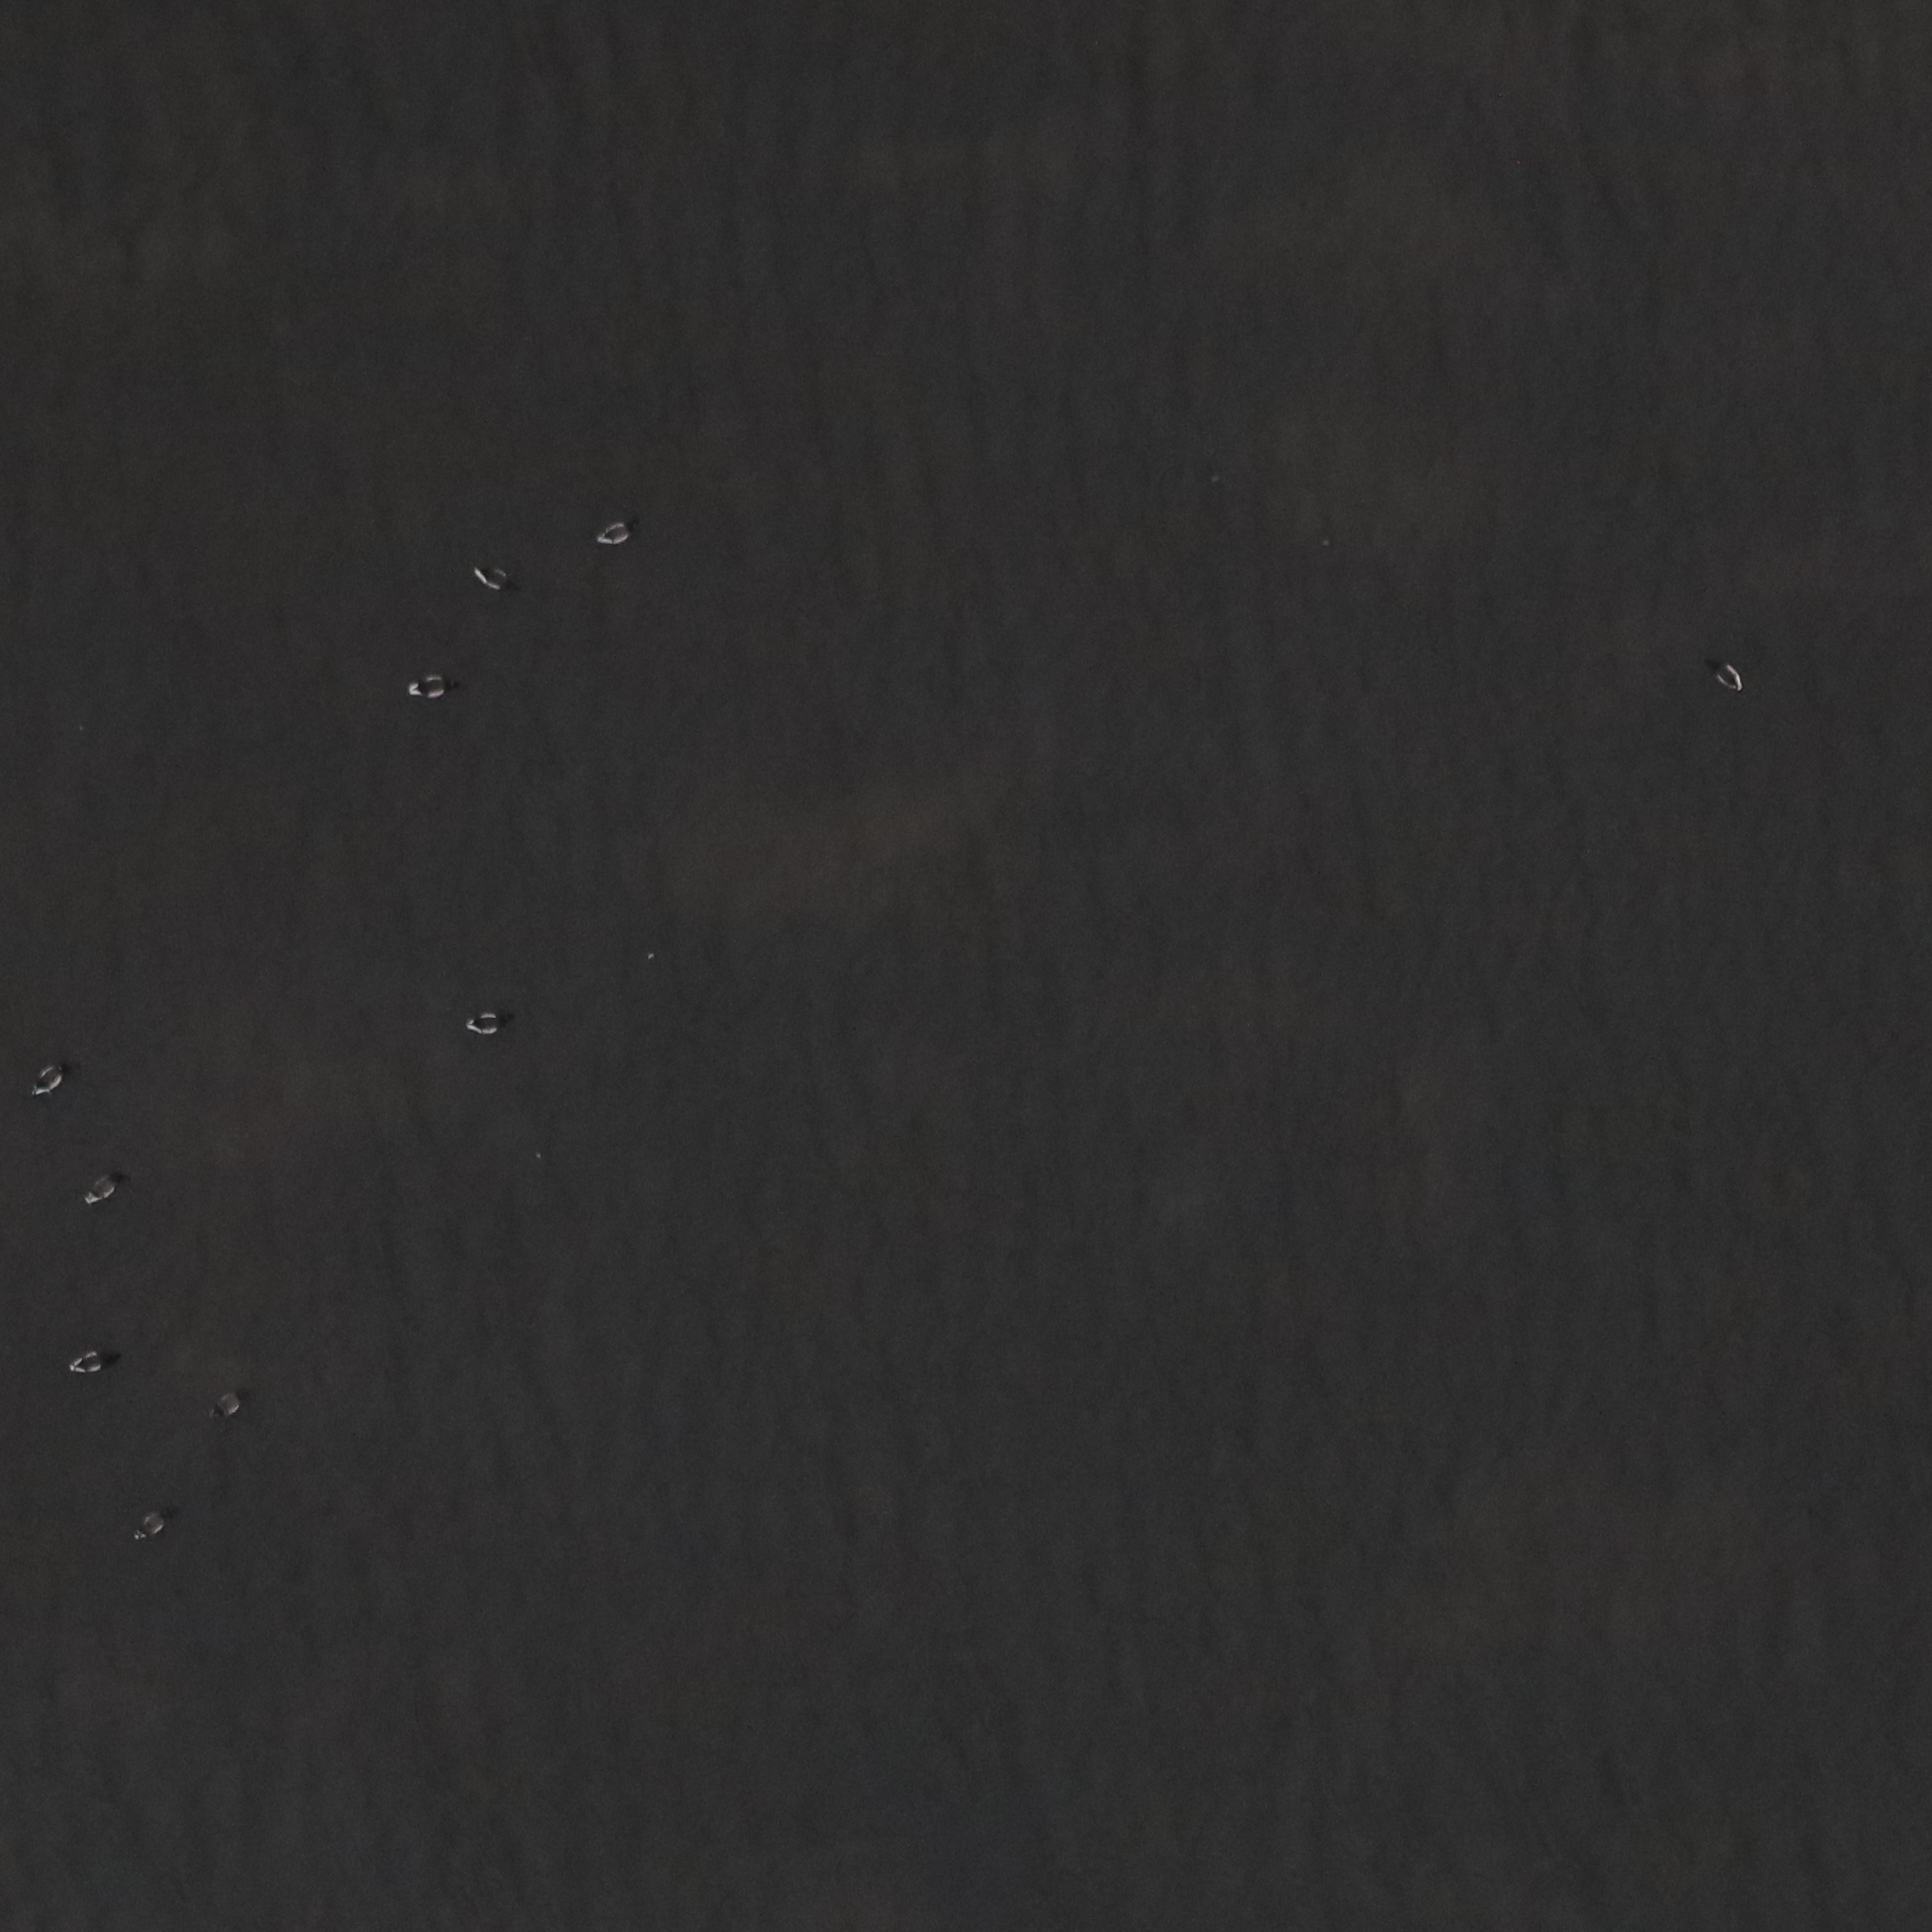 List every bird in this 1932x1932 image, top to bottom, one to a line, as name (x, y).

brant (618, 532)
brant (494, 577)
brant (1725, 676)
brant (432, 686)
brant (488, 1025)
brant (51, 1080)
brant (107, 1187)
brant (92, 1362)
brant (229, 1405)
brant (152, 1525)